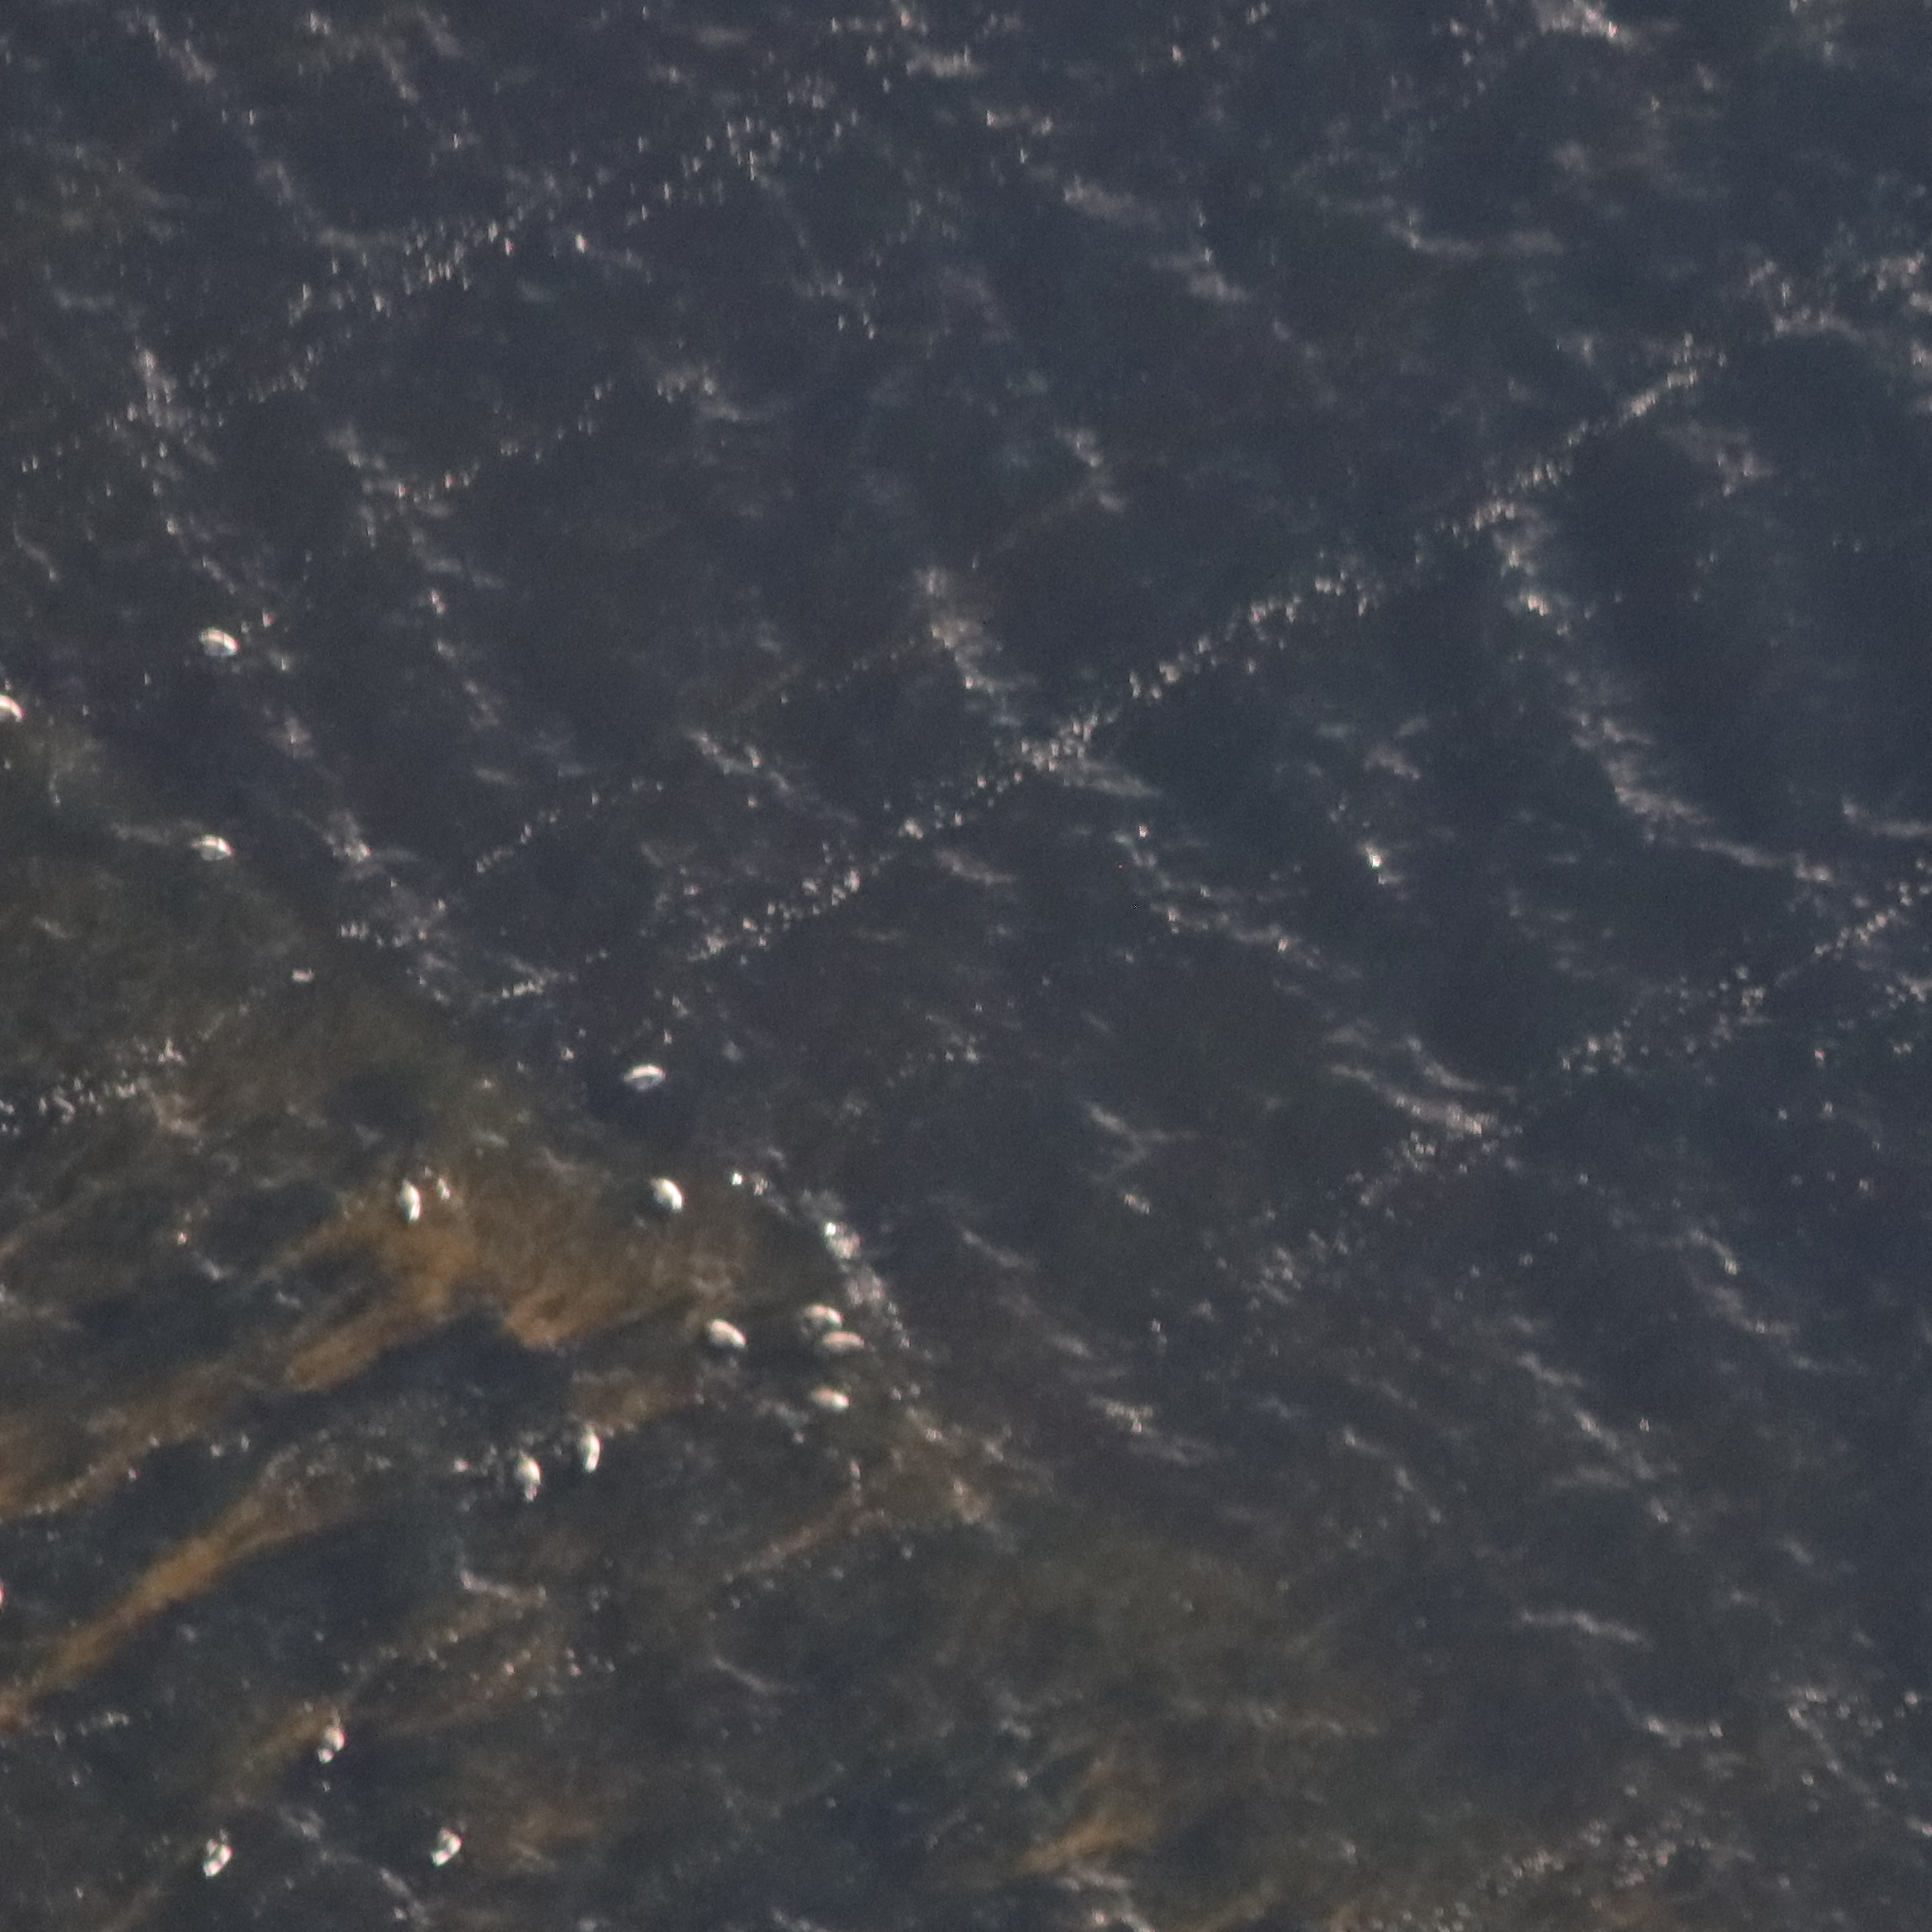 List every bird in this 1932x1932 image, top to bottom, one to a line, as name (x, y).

other bird (214, 648)
other bird (6, 711)
other bird (209, 852)
other bird (644, 1076)
other bird (675, 1201)
other bird (410, 1202)
other bird (818, 1312)
other bird (724, 1338)
other bird (841, 1350)
other bird (823, 1390)
other bird (584, 1453)
other bird (530, 1473)
brant (333, 1743)
brant (445, 1845)
brant (217, 1853)